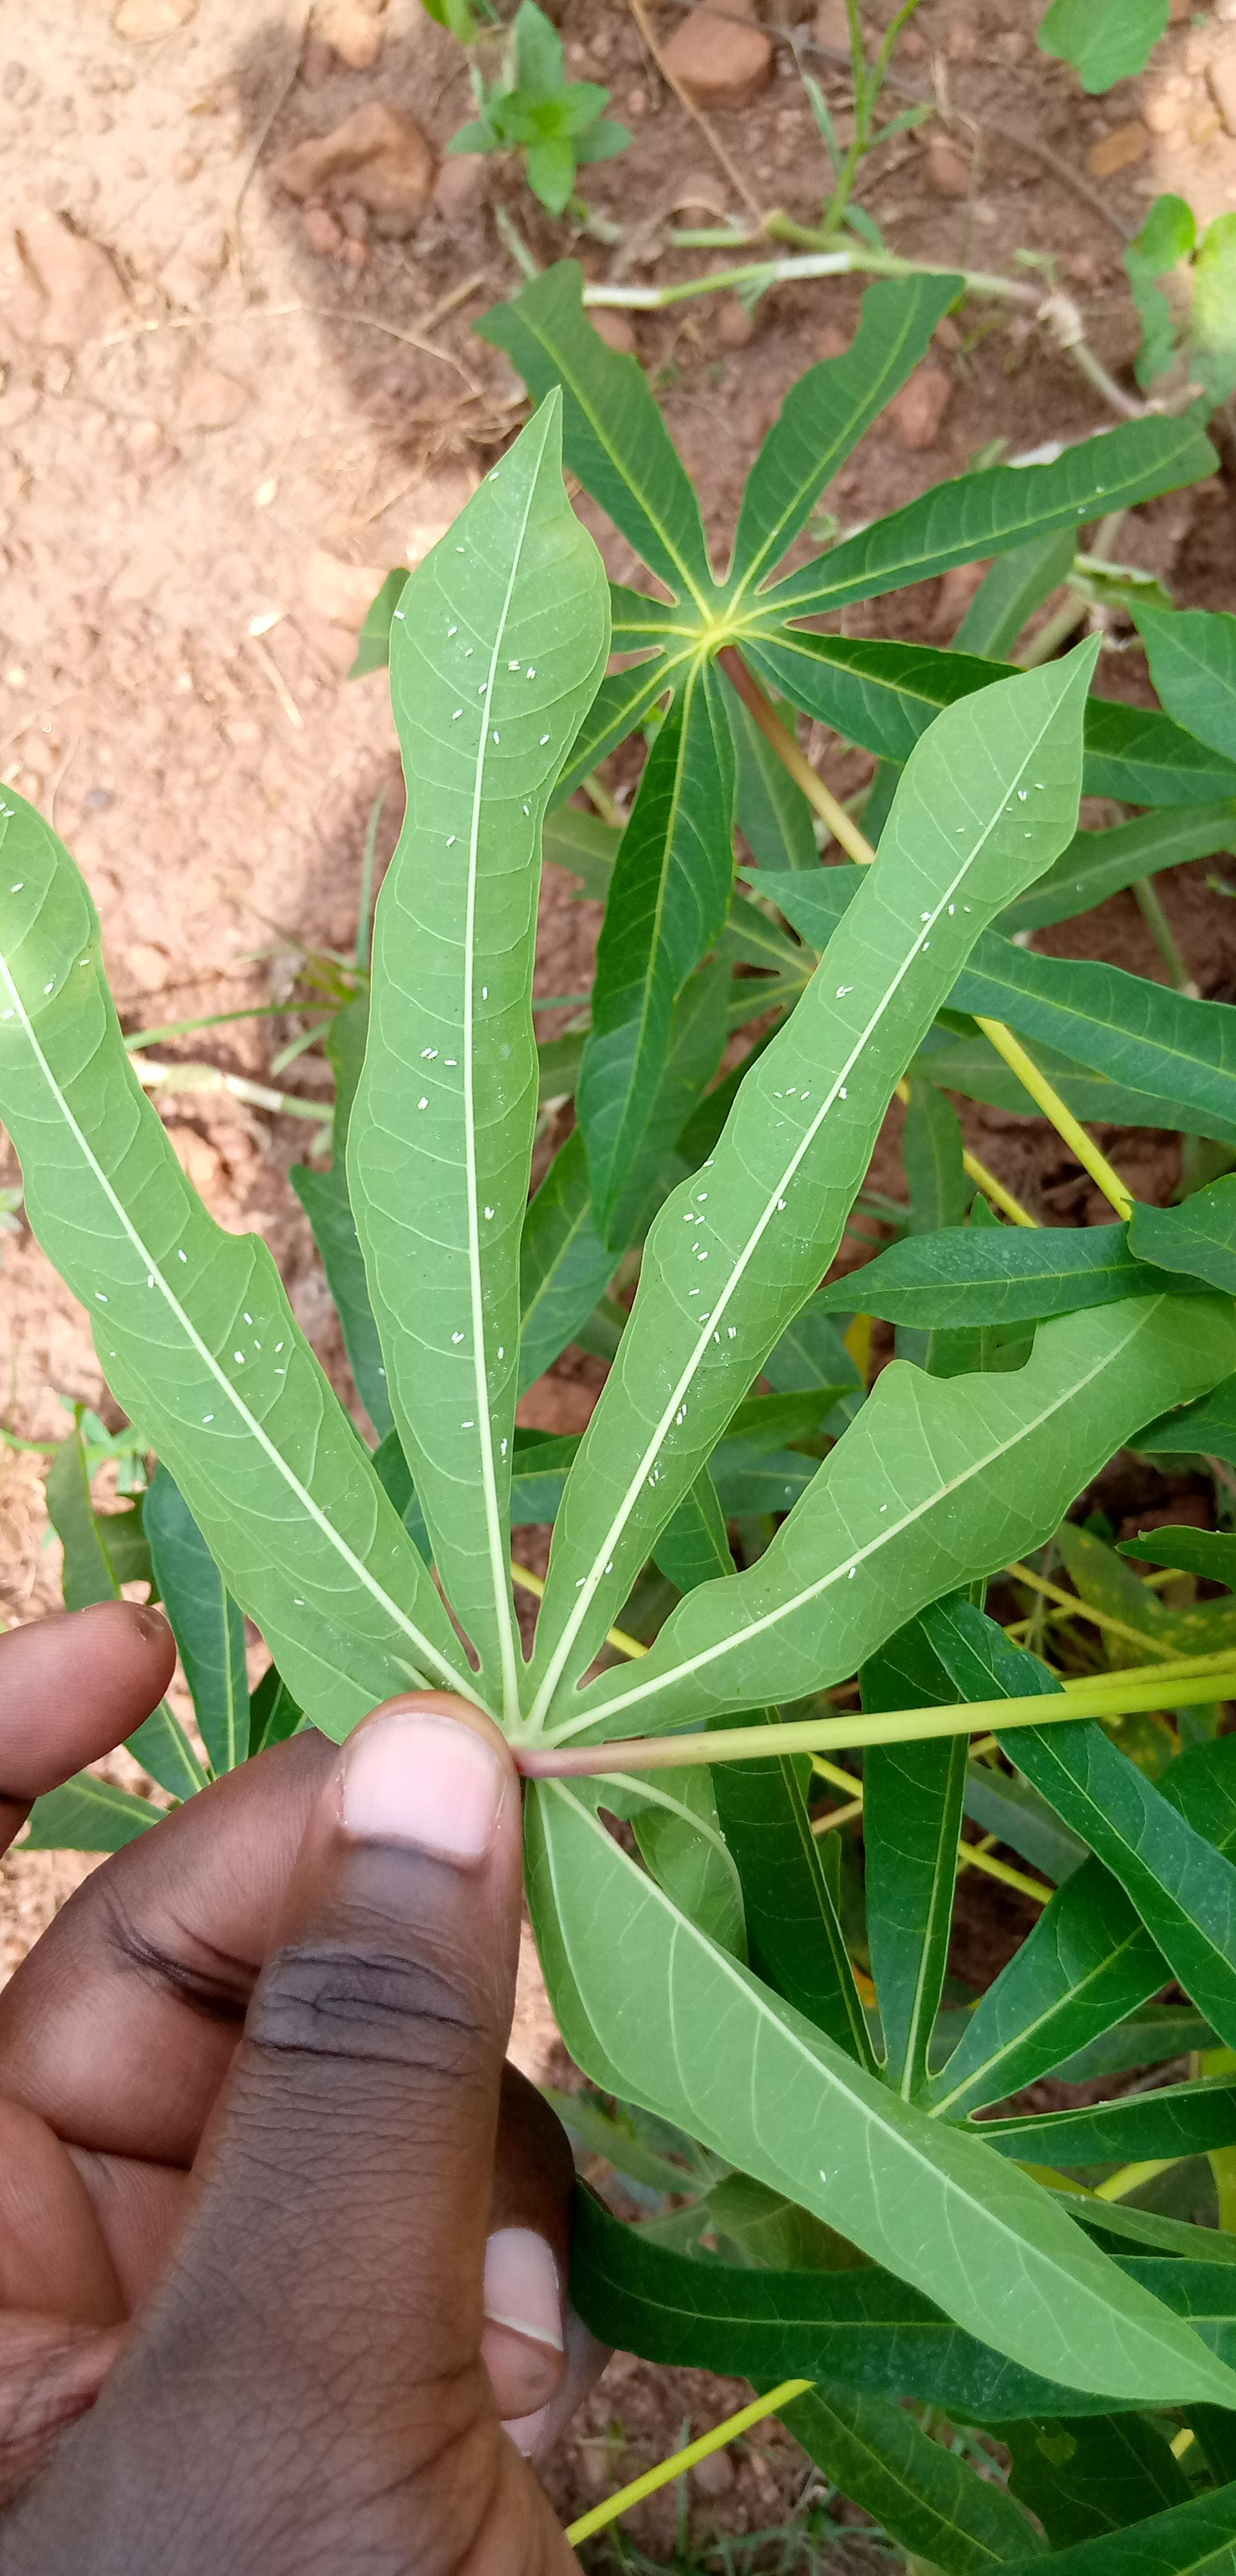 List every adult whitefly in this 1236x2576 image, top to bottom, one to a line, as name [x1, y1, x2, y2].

whitefly [487, 470, 501, 483]
whitefly [453, 545, 467, 555]
whitefly [391, 609, 408, 622]
whitefly [445, 625, 458, 639]
whitefly [463, 647, 475, 658]
whitefly [507, 660, 520, 666]
whitefly [507, 665, 522, 673]
whitefly [526, 665, 533, 681]
whitefly [530, 669, 537, 681]
whitefly [476, 681, 489, 696]
whitefly [450, 708, 464, 723]
whitefly [491, 728, 501, 748]
whitefly [538, 734, 552, 748]
whitefly [1033, 781, 1047, 791]
whitefly [1016, 789, 1024, 802]
whitefly [1022, 790, 1028, 802]
whitefly [1, 802, 7, 811]
whitefly [520, 804, 532, 819]
whitefly [1004, 806, 1014, 814]
whitefly [3, 809, 16, 819]
whitefly [953, 826, 967, 835]
whitefly [1022, 831, 1034, 840]
whitefly [443, 833, 459, 849]
whitefly [9, 881, 28, 895]
whitefly [946, 902, 957, 917]
whitefly [961, 905, 975, 915]
whitefly [919, 911, 930, 918]
whitefly [921, 913, 931, 923]
whitefly [921, 940, 931, 954]
whitefly [79, 957, 94, 969]
whitefly [41, 981, 56, 996]
whitefly [836, 984, 845, 995]
whitefly [481, 985, 490, 1001]
whitefly [844, 985, 854, 993]
whitefly [835, 992, 846, 1001]
whitefly [1, 1007, 16, 1021]
whitefly [420, 1046, 432, 1059]
whitefly [427, 1049, 440, 1061]
whitefly [442, 1058, 460, 1068]
whitefly [836, 1084, 850, 1102]
whitefly [785, 1086, 798, 1097]
whitefly [838, 1086, 848, 1101]
whitefly [799, 1089, 812, 1103]
whitefly [772, 1090, 784, 1100]
whitefly [417, 1097, 427, 1111]
whitefly [422, 1099, 429, 1110]
whitefly [702, 1157, 716, 1171]
whitefly [695, 1191, 711, 1204]
whitefly [776, 1197, 784, 1214]
whitefly [782, 1200, 787, 1212]
whitefly [483, 1205, 491, 1222]
whitefly [490, 1208, 496, 1220]
whitefly [682, 1212, 695, 1222]
whitefly [694, 1214, 707, 1227]
whitefly [685, 1215, 694, 1223]
whitefly [690, 1240, 700, 1256]
whitefly [177, 1247, 191, 1264]
whitefly [693, 1249, 710, 1263]
whitefly [698, 1253, 707, 1264]
whitefly [145, 1271, 155, 1291]
whitefly [688, 1287, 703, 1298]
whitefly [93, 1290, 109, 1303]
whitefly [242, 1311, 255, 1327]
whitefly [697, 1312, 711, 1326]
whitefly [727, 1326, 734, 1340]
whitefly [732, 1326, 738, 1338]
whitefly [451, 1330, 458, 1341]
whitefly [713, 1330, 722, 1345]
whitefly [453, 1332, 465, 1345]
whitefly [252, 1338, 262, 1351]
whitefly [274, 1340, 285, 1354]
whitefly [496, 1345, 505, 1363]
whitefly [108, 1350, 118, 1360]
whitefly [237, 1350, 247, 1364]
whitefly [234, 1351, 240, 1365]
whitefly [272, 1367, 287, 1377]
whitefly [680, 1402, 689, 1417]
whitefly [677, 1412, 683, 1426]
whitefly [200, 1412, 217, 1425]
whitefly [675, 1416, 679, 1427]
whitefly [459, 1420, 477, 1430]
whitefly [501, 1437, 509, 1448]
whitefly [500, 1442, 508, 1458]
whitefly [653, 1468, 661, 1481]
whitefly [646, 1475, 657, 1489]
whitefly [878, 1502, 888, 1514]
whitefly [604, 1560, 615, 1577]
whitefly [847, 1565, 857, 1580]
whitefly [574, 1575, 588, 1589]
whitefly [292, 1597, 308, 1607]
whitefly [711, 1808, 718, 1817]
whitefly [818, 2168, 829, 2184]